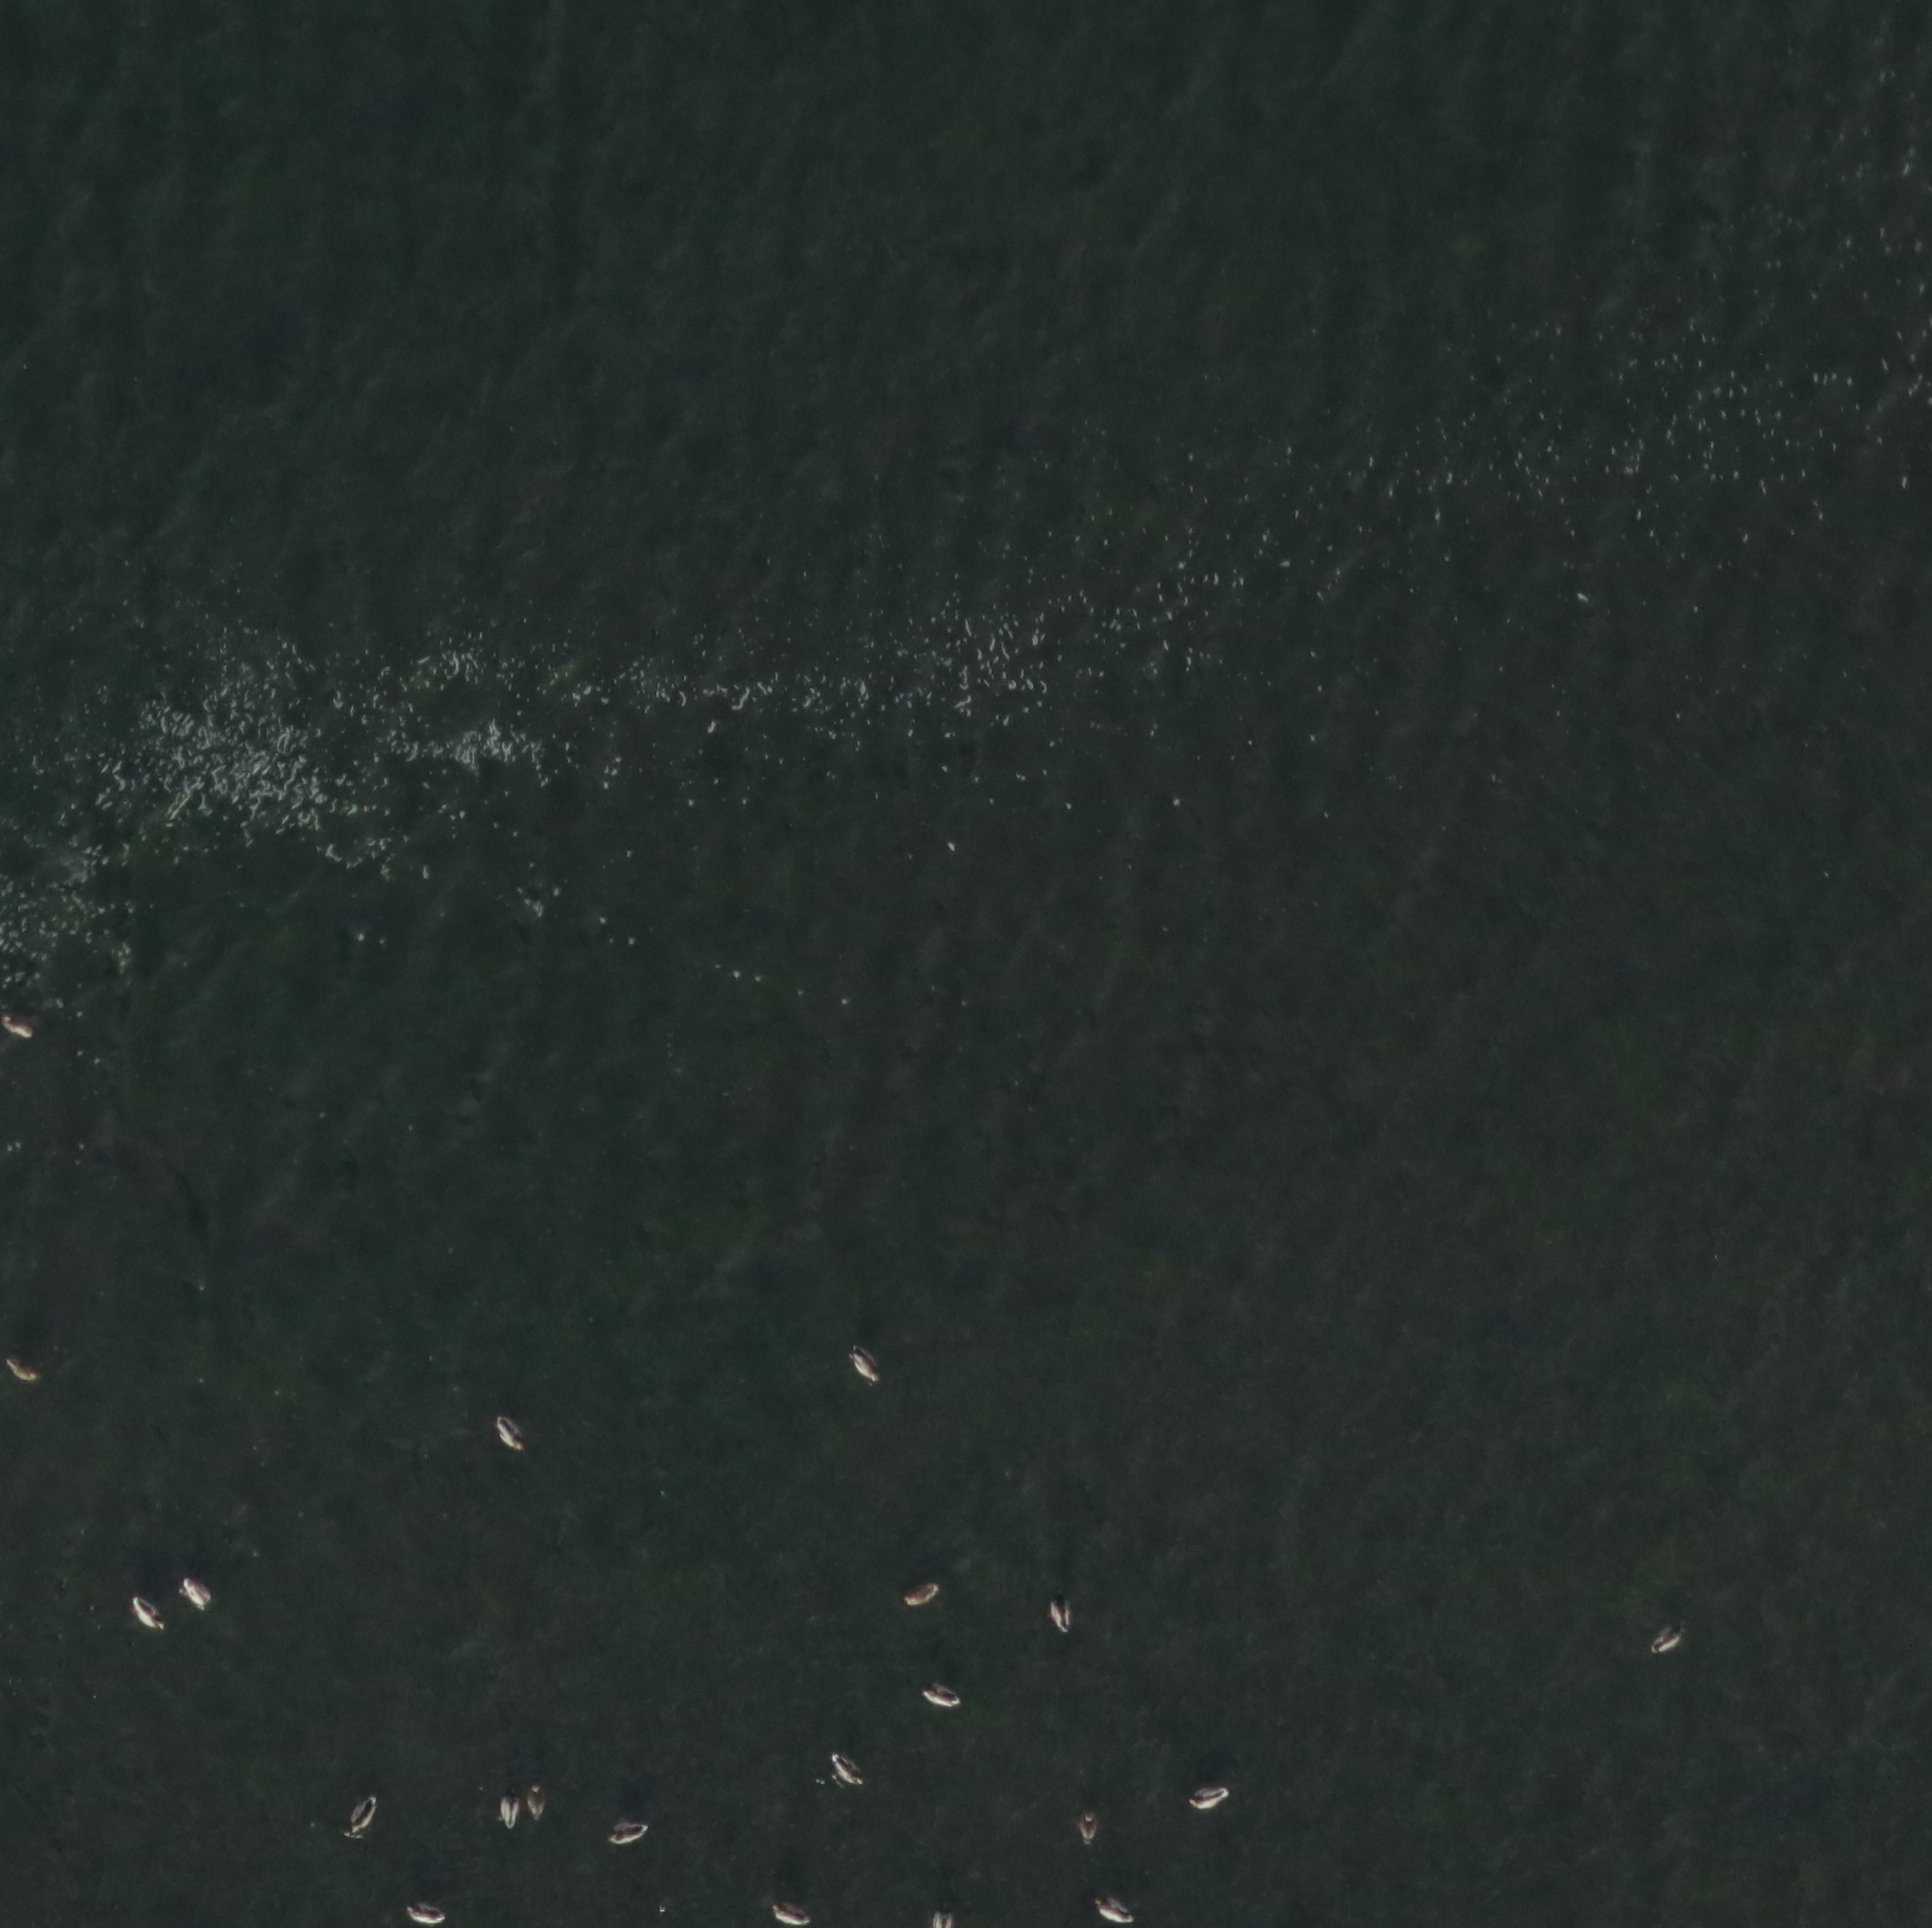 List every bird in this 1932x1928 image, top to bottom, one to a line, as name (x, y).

other bird (10, 1021)
other bird (864, 1364)
other bird (18, 1369)
other bird (511, 1440)
other bird (196, 1592)
other bird (919, 1593)
other bird (1061, 1608)
other bird (144, 1616)
other bird (1668, 1635)
other bird (943, 1700)
other bird (851, 1774)
other bird (1210, 1794)
other bird (536, 1799)
other bird (505, 1807)
other bird (359, 1816)
other bird (1088, 1826)
other bird (621, 1834)
other bird (1113, 1909)
other bird (789, 1913)
other bird (427, 1915)
other bird (941, 1920)